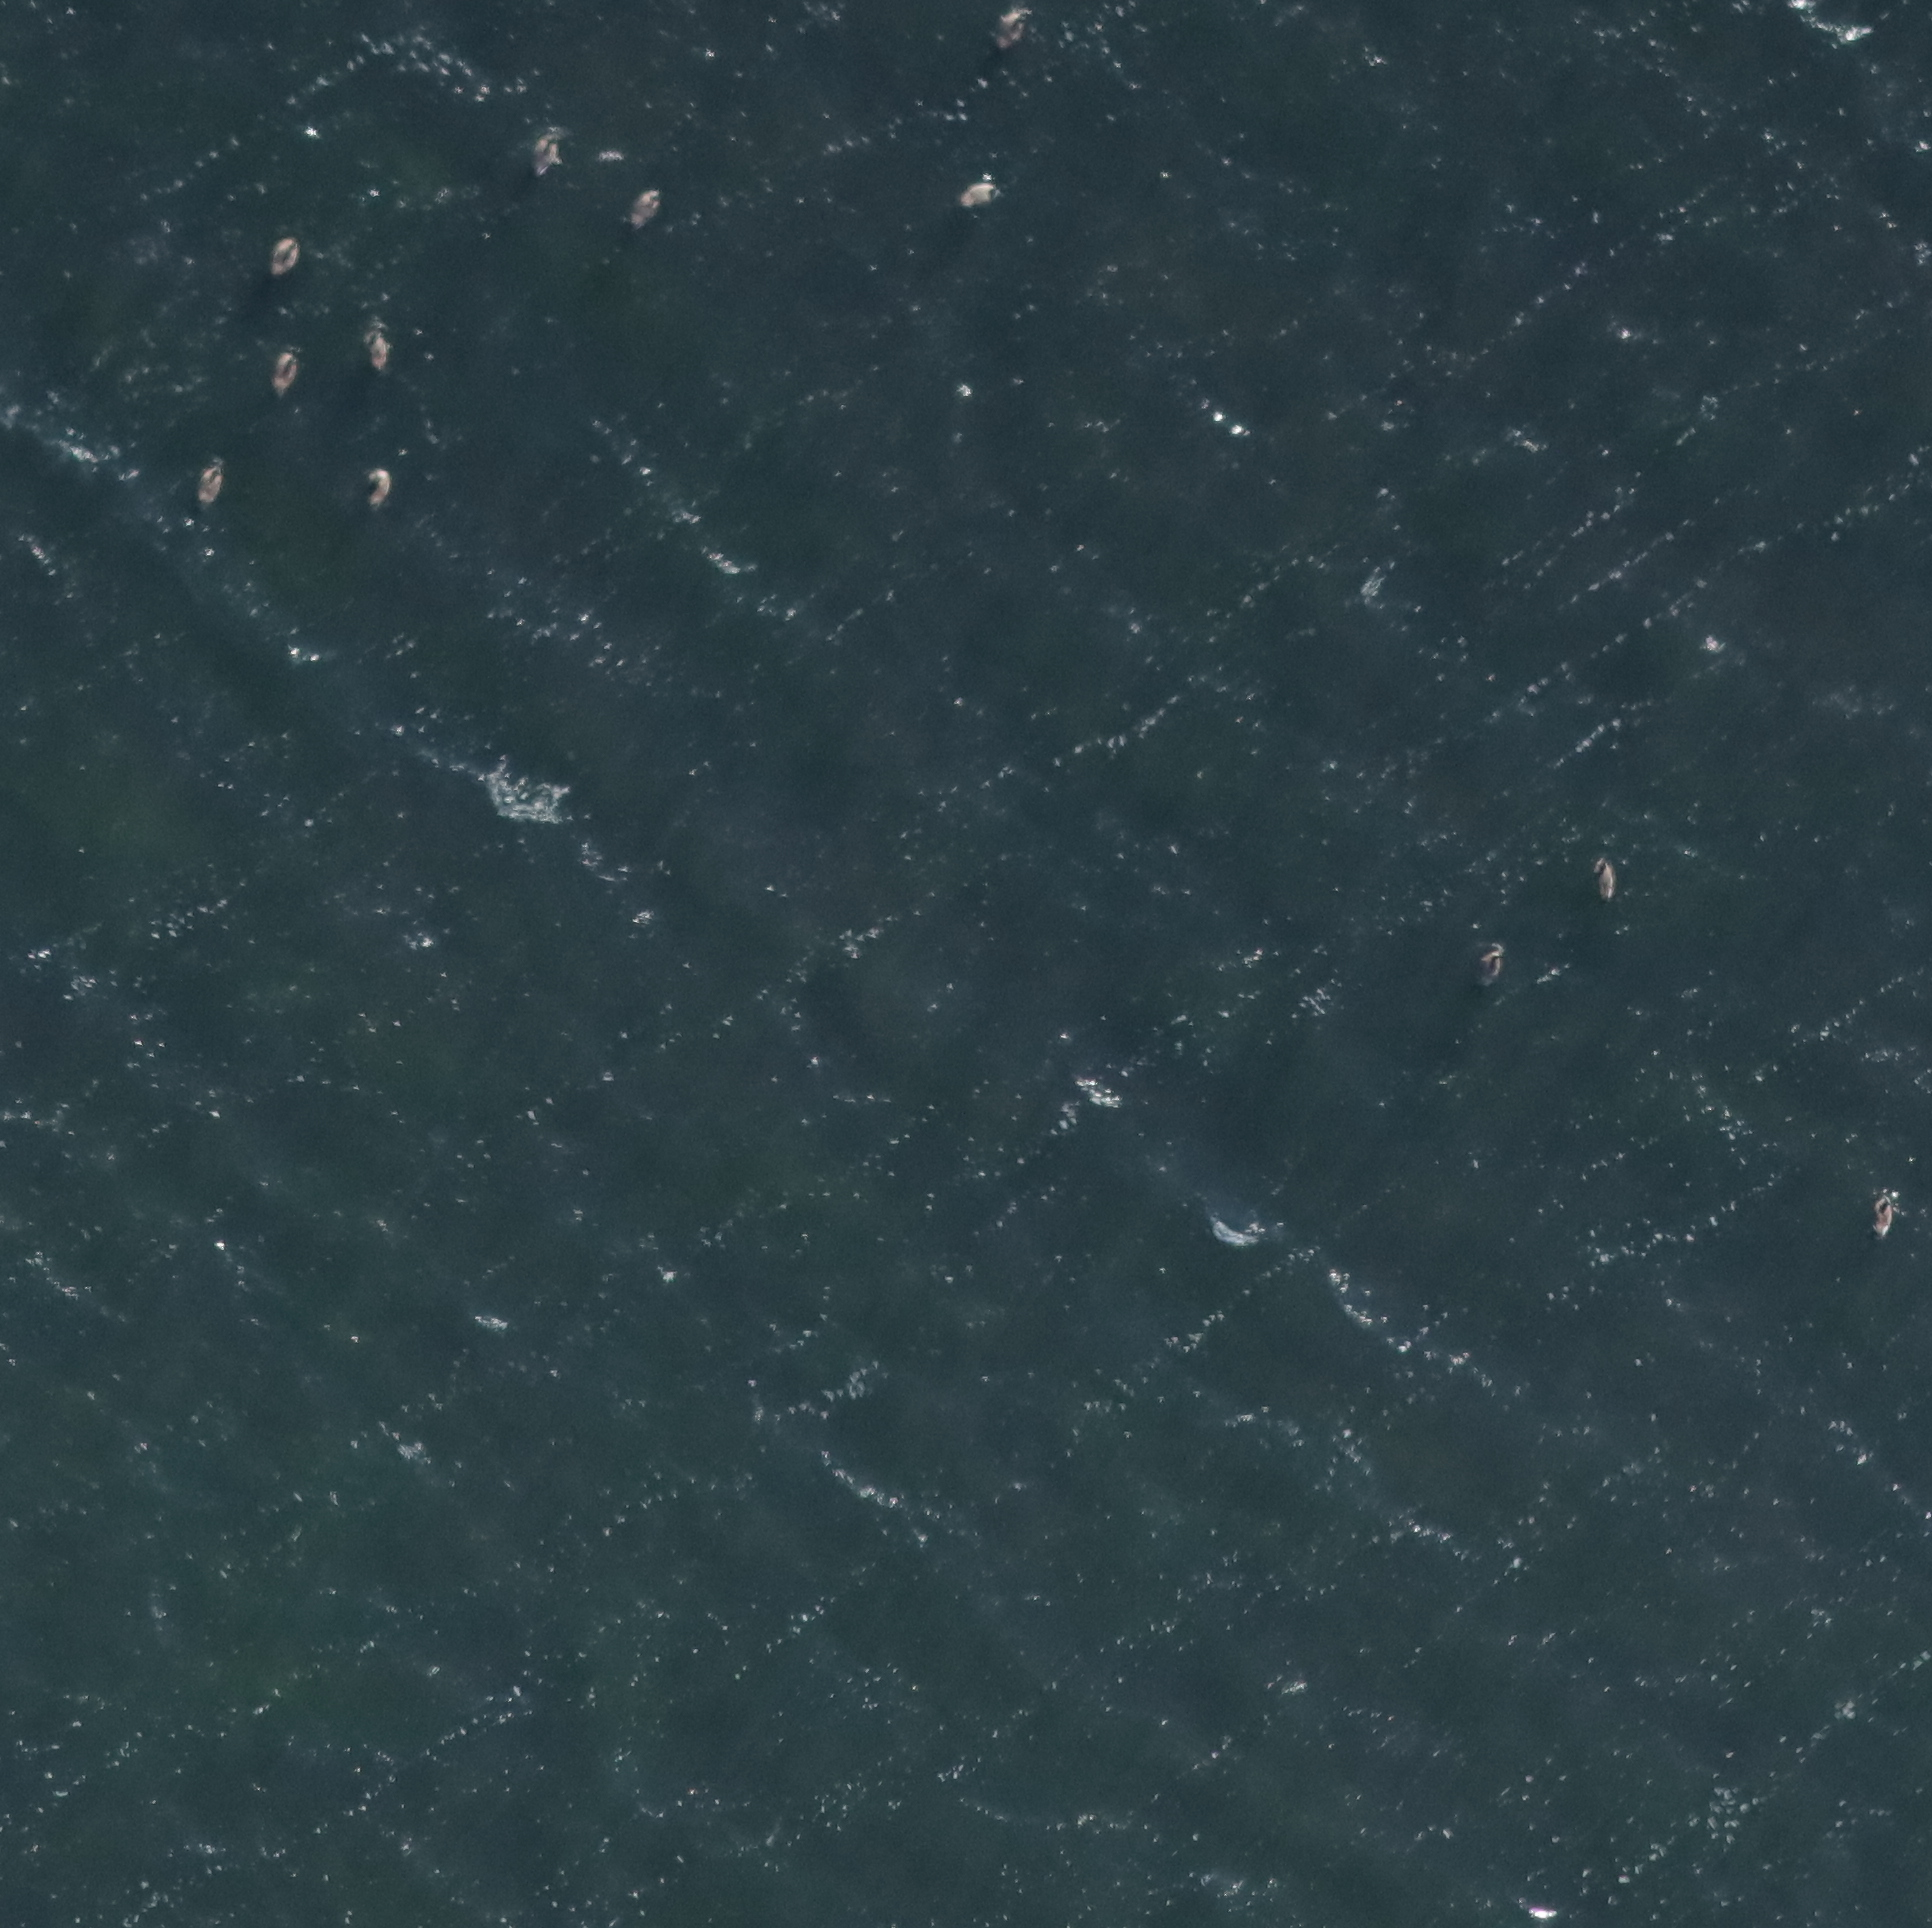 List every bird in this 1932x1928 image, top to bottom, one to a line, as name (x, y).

Canada goose (1011, 30)
Canada goose (544, 153)
Canada goose (979, 193)
Canada goose (645, 209)
Canada goose (281, 256)
Canada goose (378, 354)
Canada goose (286, 374)
Canada goose (212, 486)
Canada goose (377, 489)
Canada goose (1606, 880)
Canada goose (1488, 966)
Canada goose (1881, 1217)